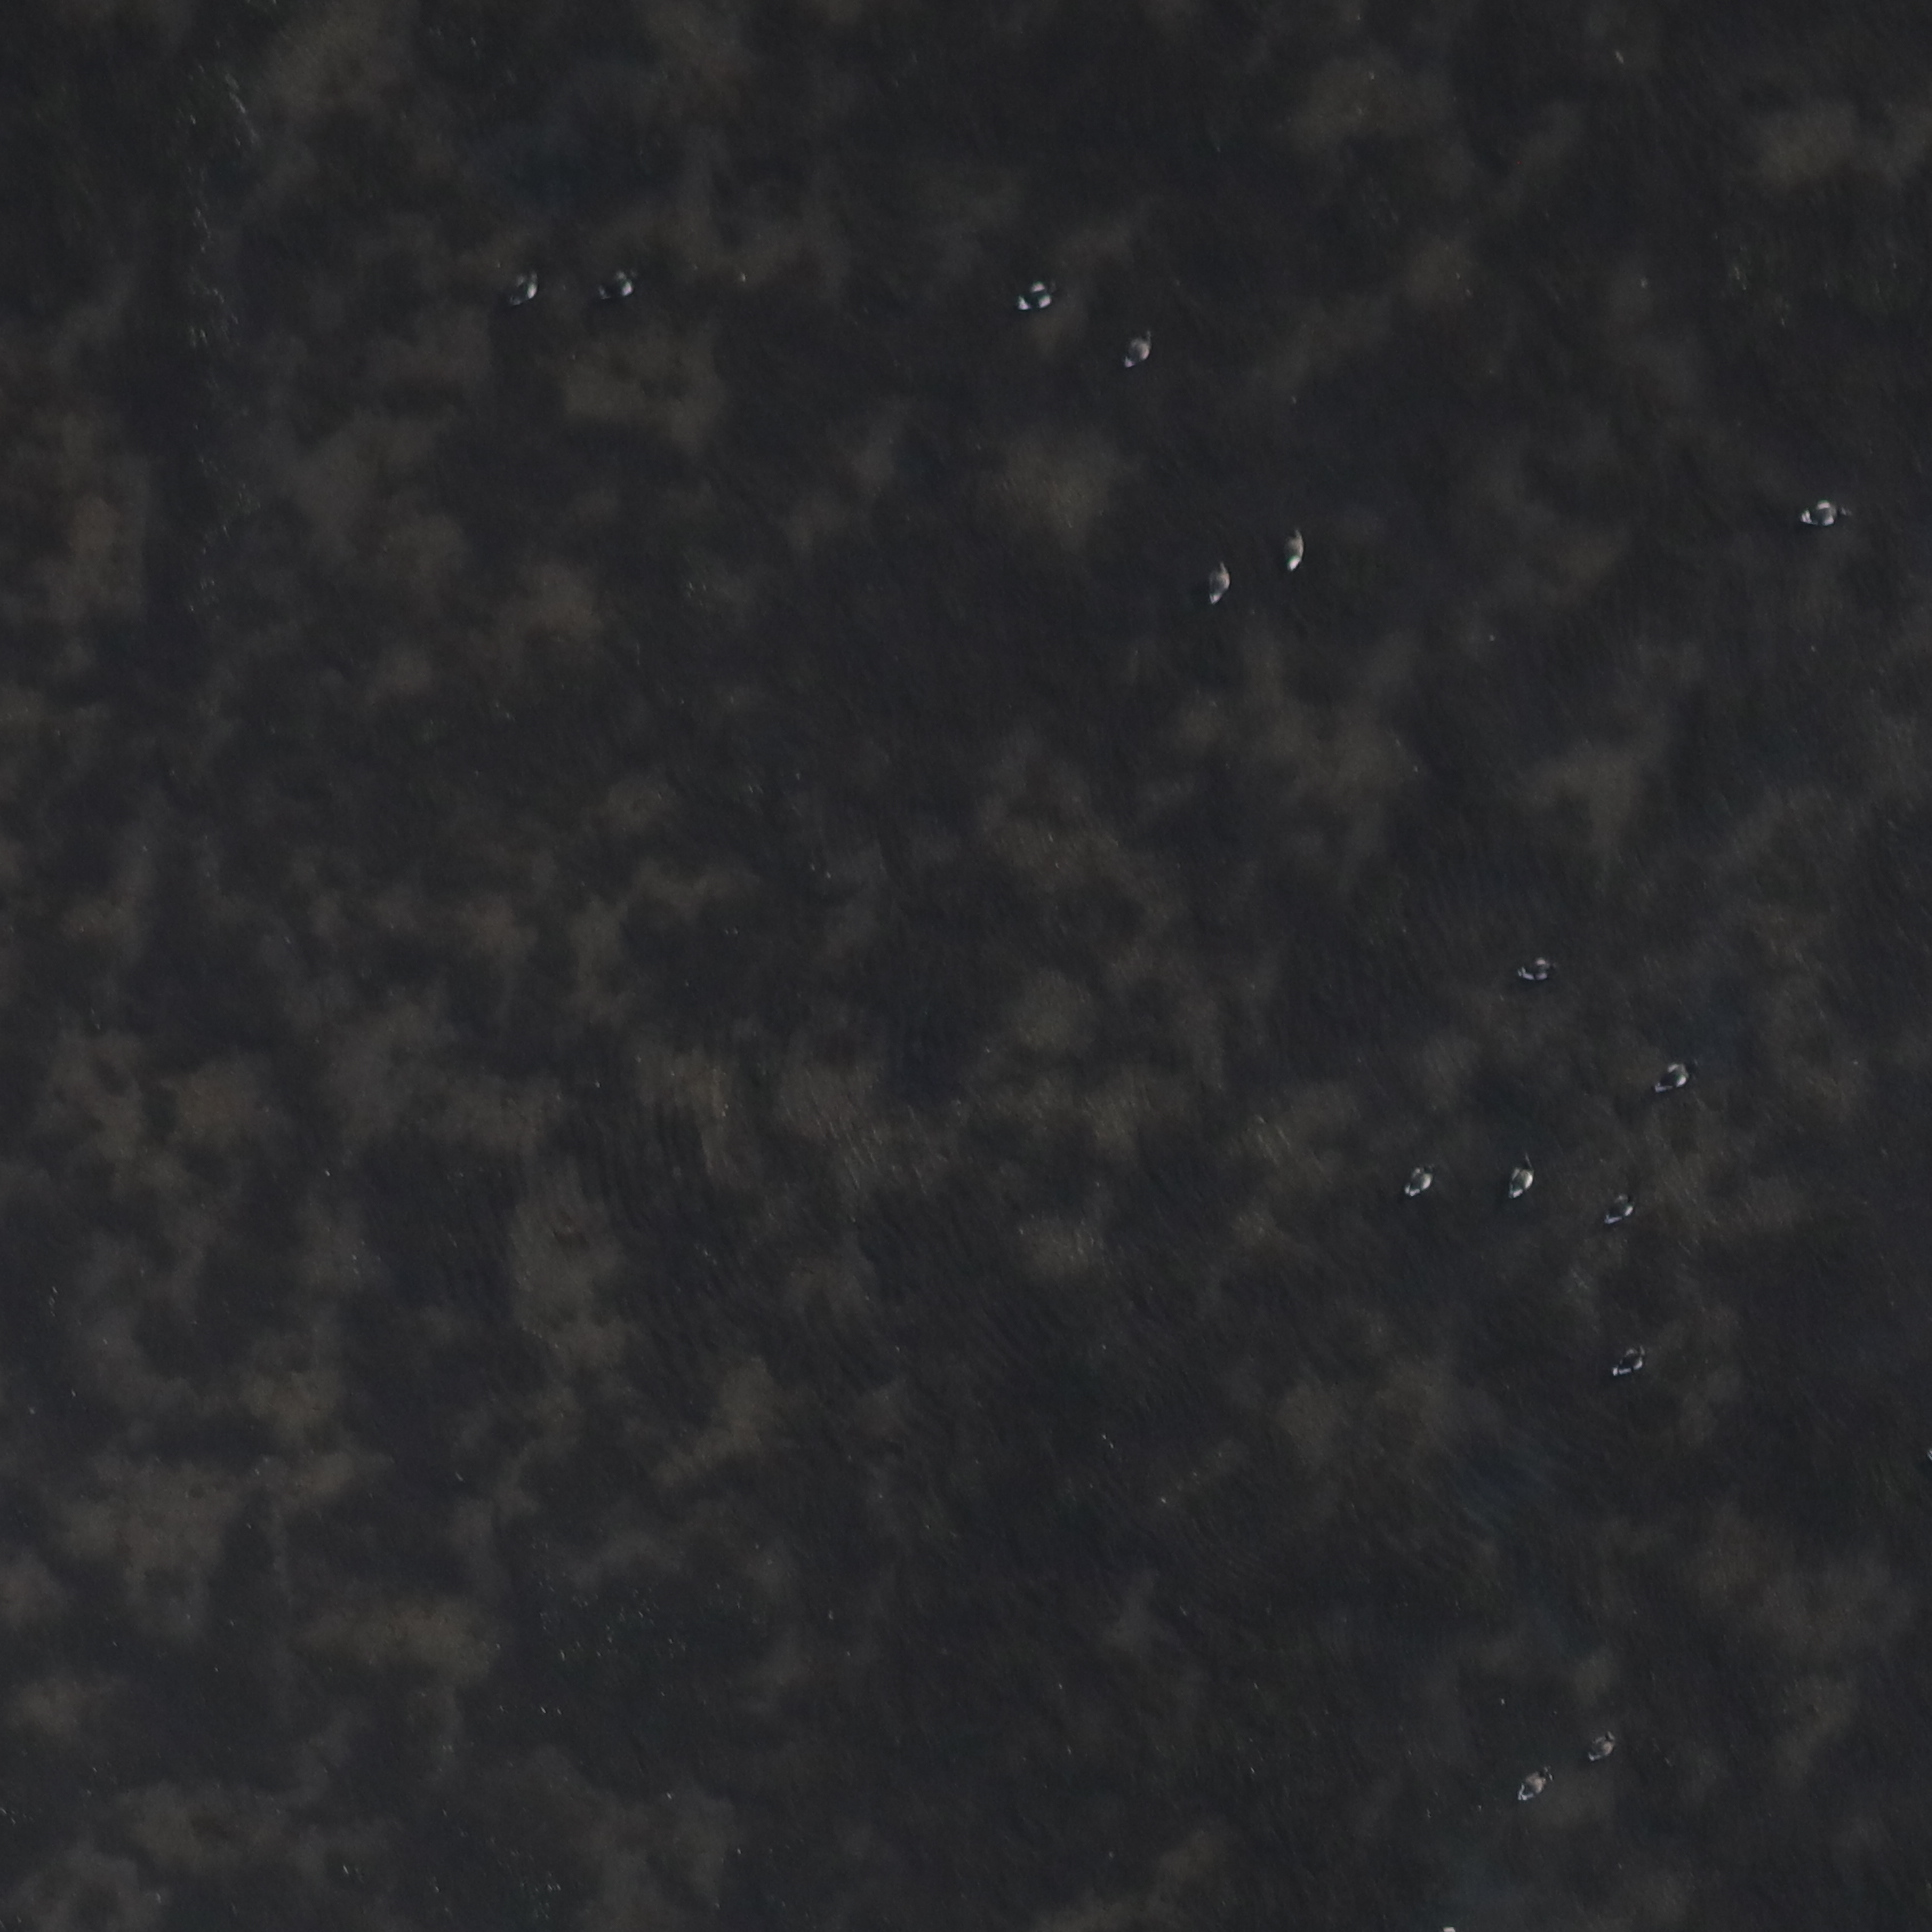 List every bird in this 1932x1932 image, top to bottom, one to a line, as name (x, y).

brant (617, 282)
brant (525, 287)
brant (1036, 298)
brant (1139, 351)
brant (1822, 515)
brant (1293, 554)
brant (1219, 584)
brant (1536, 968)
brant (1676, 1075)
brant (1520, 1176)
brant (1419, 1181)
brant (1621, 1209)
brant (1629, 1364)
brant (1601, 1747)
brant (1534, 1783)